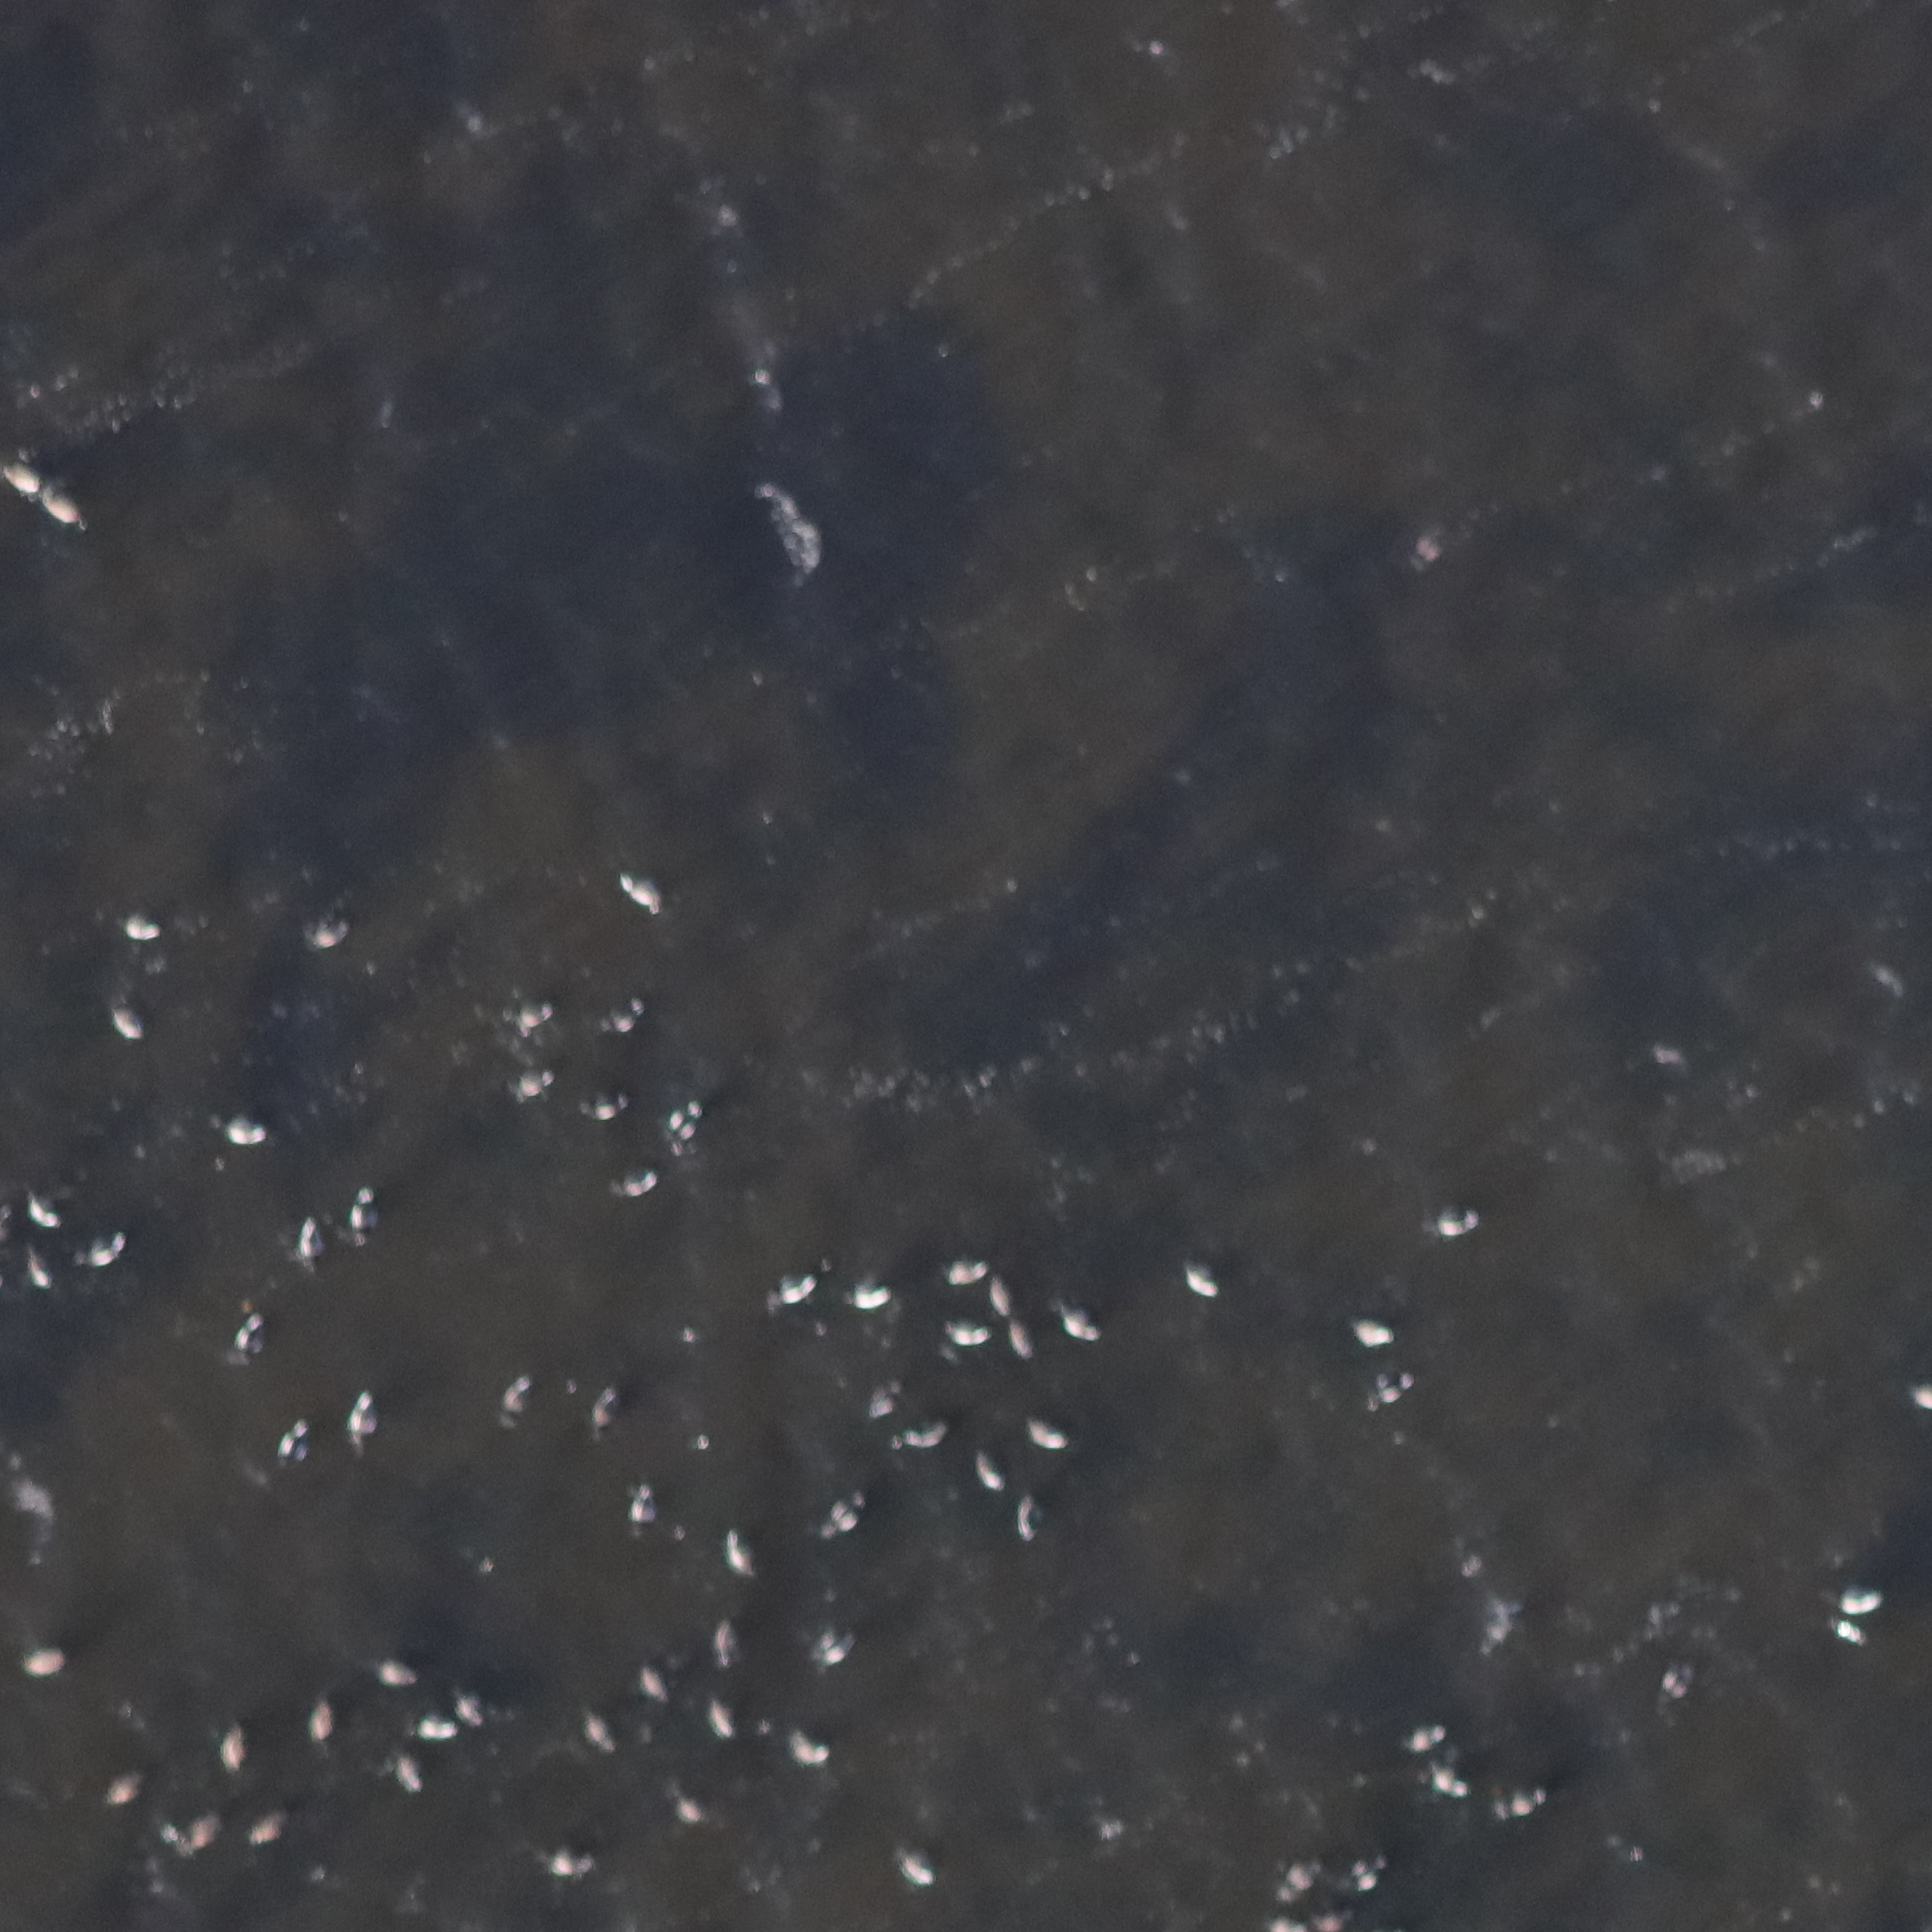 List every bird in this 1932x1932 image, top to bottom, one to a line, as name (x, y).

other bird (26, 482)
other bird (58, 509)
brant (647, 895)
brant (138, 924)
brant (331, 937)
brant (530, 1012)
brant (627, 1018)
brant (127, 1024)
brant (535, 1085)
brant (610, 1105)
brant (682, 1130)
brant (246, 1136)
brant (635, 1178)
brant (44, 1207)
brant (369, 1215)
brant (1459, 1224)
brant (4, 1228)
brant (312, 1241)
brant (106, 1249)
brant (975, 1267)
brant (41, 1273)
brant (1204, 1281)
brant (999, 1291)
brant (792, 1292)
brant (868, 1296)
brant (1076, 1321)
brant (1374, 1332)
brant (972, 1333)
brant (1020, 1334)
brant (248, 1341)
brant (1391, 1381)
brant (879, 1395)
brant (514, 1402)
brant (606, 1413)
brant (367, 1427)
brant (923, 1430)
brant (1046, 1438)
brant (295, 1445)
brant (994, 1477)
brant (647, 1506)
brant (1022, 1516)
brant (844, 1520)
brant (741, 1558)
brant (1860, 1596)
brant (838, 1645)
brant (732, 1647)
other bird (42, 1662)
other bird (403, 1672)
brant (655, 1677)
brant (1671, 1683)
brant (469, 1706)
other bird (322, 1719)
brant (727, 1725)
brant (598, 1731)
brant (439, 1735)
brant (1432, 1741)
brant (809, 1744)
other bird (235, 1750)
brant (410, 1771)
brant (1441, 1771)
other bird (129, 1790)
brant (1518, 1802)
brant (691, 1816)
other bird (202, 1828)
other bird (269, 1830)
brant (557, 1858)
brant (1368, 1866)
brant (920, 1871)
brant (1292, 1883)
brant (1330, 1925)
brant (1280, 1930)